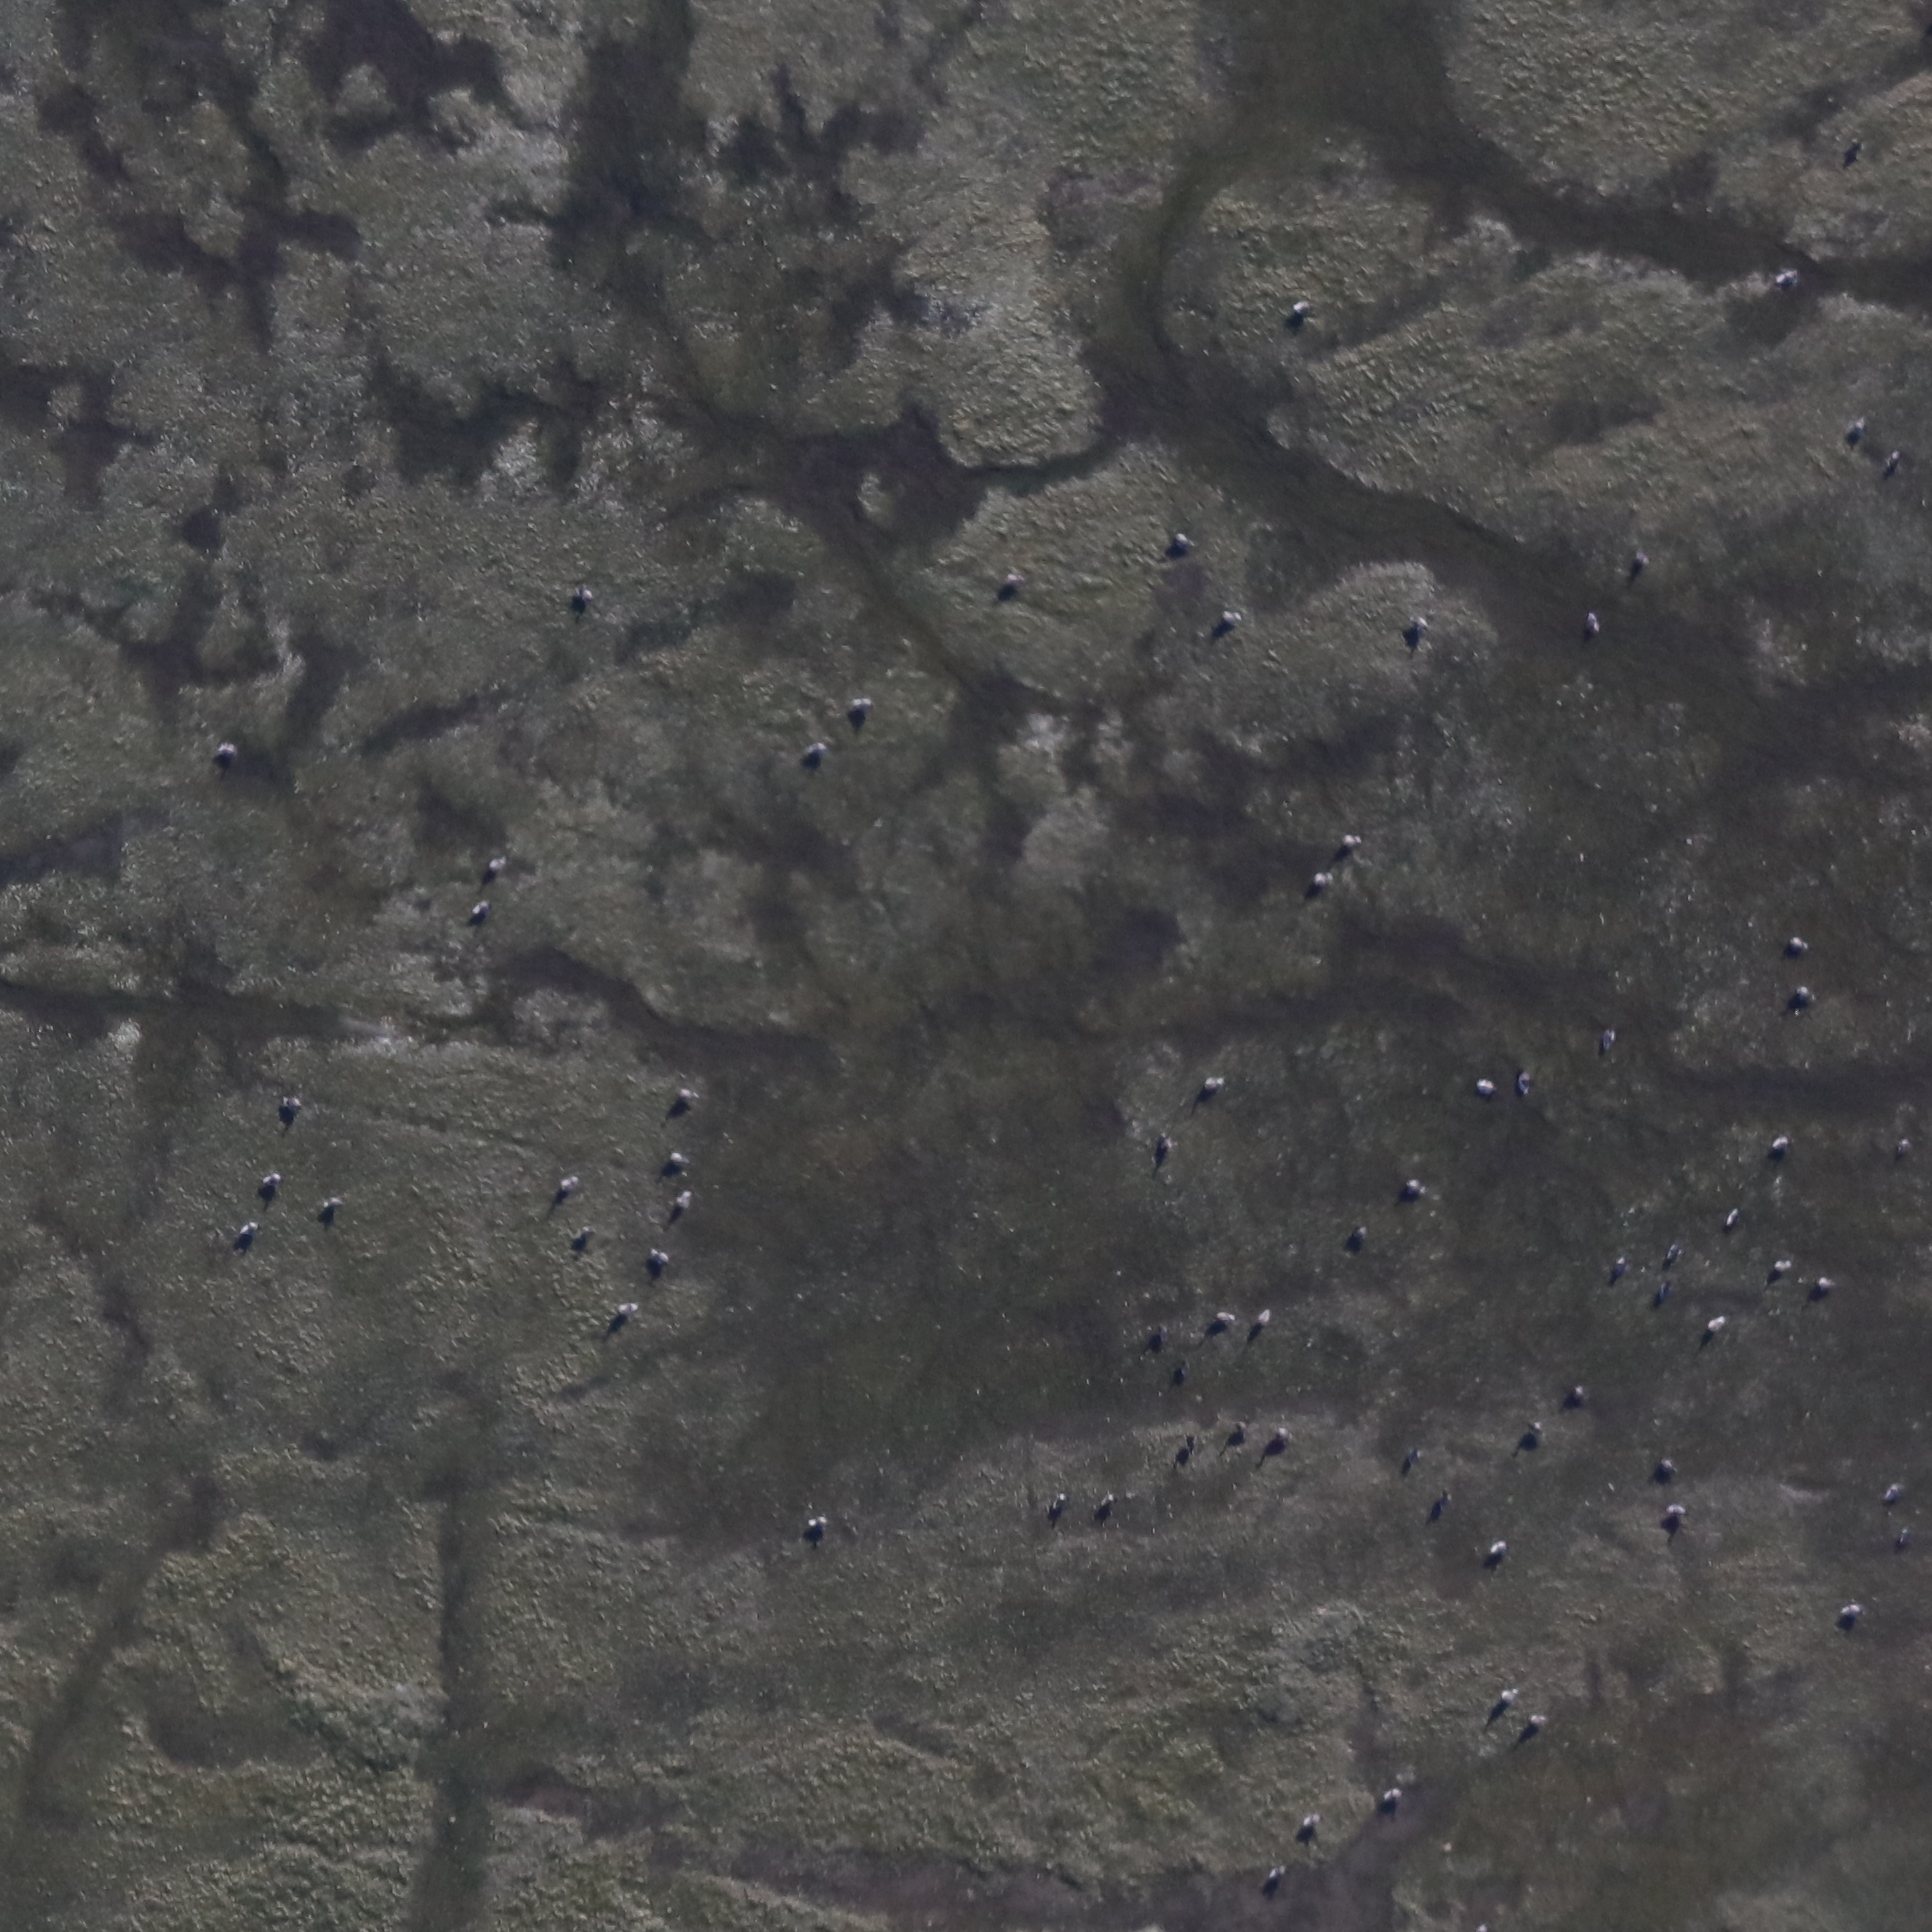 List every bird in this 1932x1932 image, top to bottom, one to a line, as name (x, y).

brant (1859, 143)
brant (1792, 279)
brant (1306, 312)
brant (1866, 427)
brant (1898, 459)
brant (1182, 544)
brant (1640, 566)
brant (1013, 583)
brant (578, 596)
brant (1423, 619)
brant (1227, 620)
brant (1597, 629)
brant (863, 709)
brant (819, 748)
brant (223, 751)
brant (1355, 843)
brant (496, 869)
brant (1322, 884)
brant (486, 909)
brant (1799, 942)
brant (1802, 995)
brant (1609, 1040)
brant (1527, 1082)
brant (1211, 1083)
brant (1484, 1086)
brant (693, 1092)
brant (300, 1102)
brant (1166, 1144)
brant (1784, 1144)
brant (1905, 1144)
brant (680, 1158)
brant (272, 1182)
brant (570, 1182)
brant (1416, 1188)
brant (334, 1202)
brant (685, 1205)
brant (1734, 1219)
brant (250, 1227)
brant (591, 1231)
brant (1364, 1232)
brant (1681, 1252)
brant (665, 1263)
brant (1785, 1267)
brant (1625, 1270)
brant (1823, 1285)
brant (1671, 1289)
brant (629, 1310)
brant (1229, 1316)
brant (1264, 1317)
brant (1721, 1325)
brant (1164, 1337)
brant (1186, 1378)
brant (1578, 1396)
brant (1543, 1426)
brant (1242, 1428)
brant (1292, 1435)
brant (1192, 1444)
brant (1413, 1459)
brant (1667, 1465)
brant (1893, 1497)
brant (1451, 1498)
brant (1060, 1504)
brant (1113, 1505)
brant (1678, 1509)
brant (821, 1525)
brant (1905, 1541)
brant (1502, 1548)
brant (1853, 1611)
brant (1508, 1700)
brant (1541, 1724)
brant (1395, 1790)
brant (1314, 1821)
brant (1279, 1878)